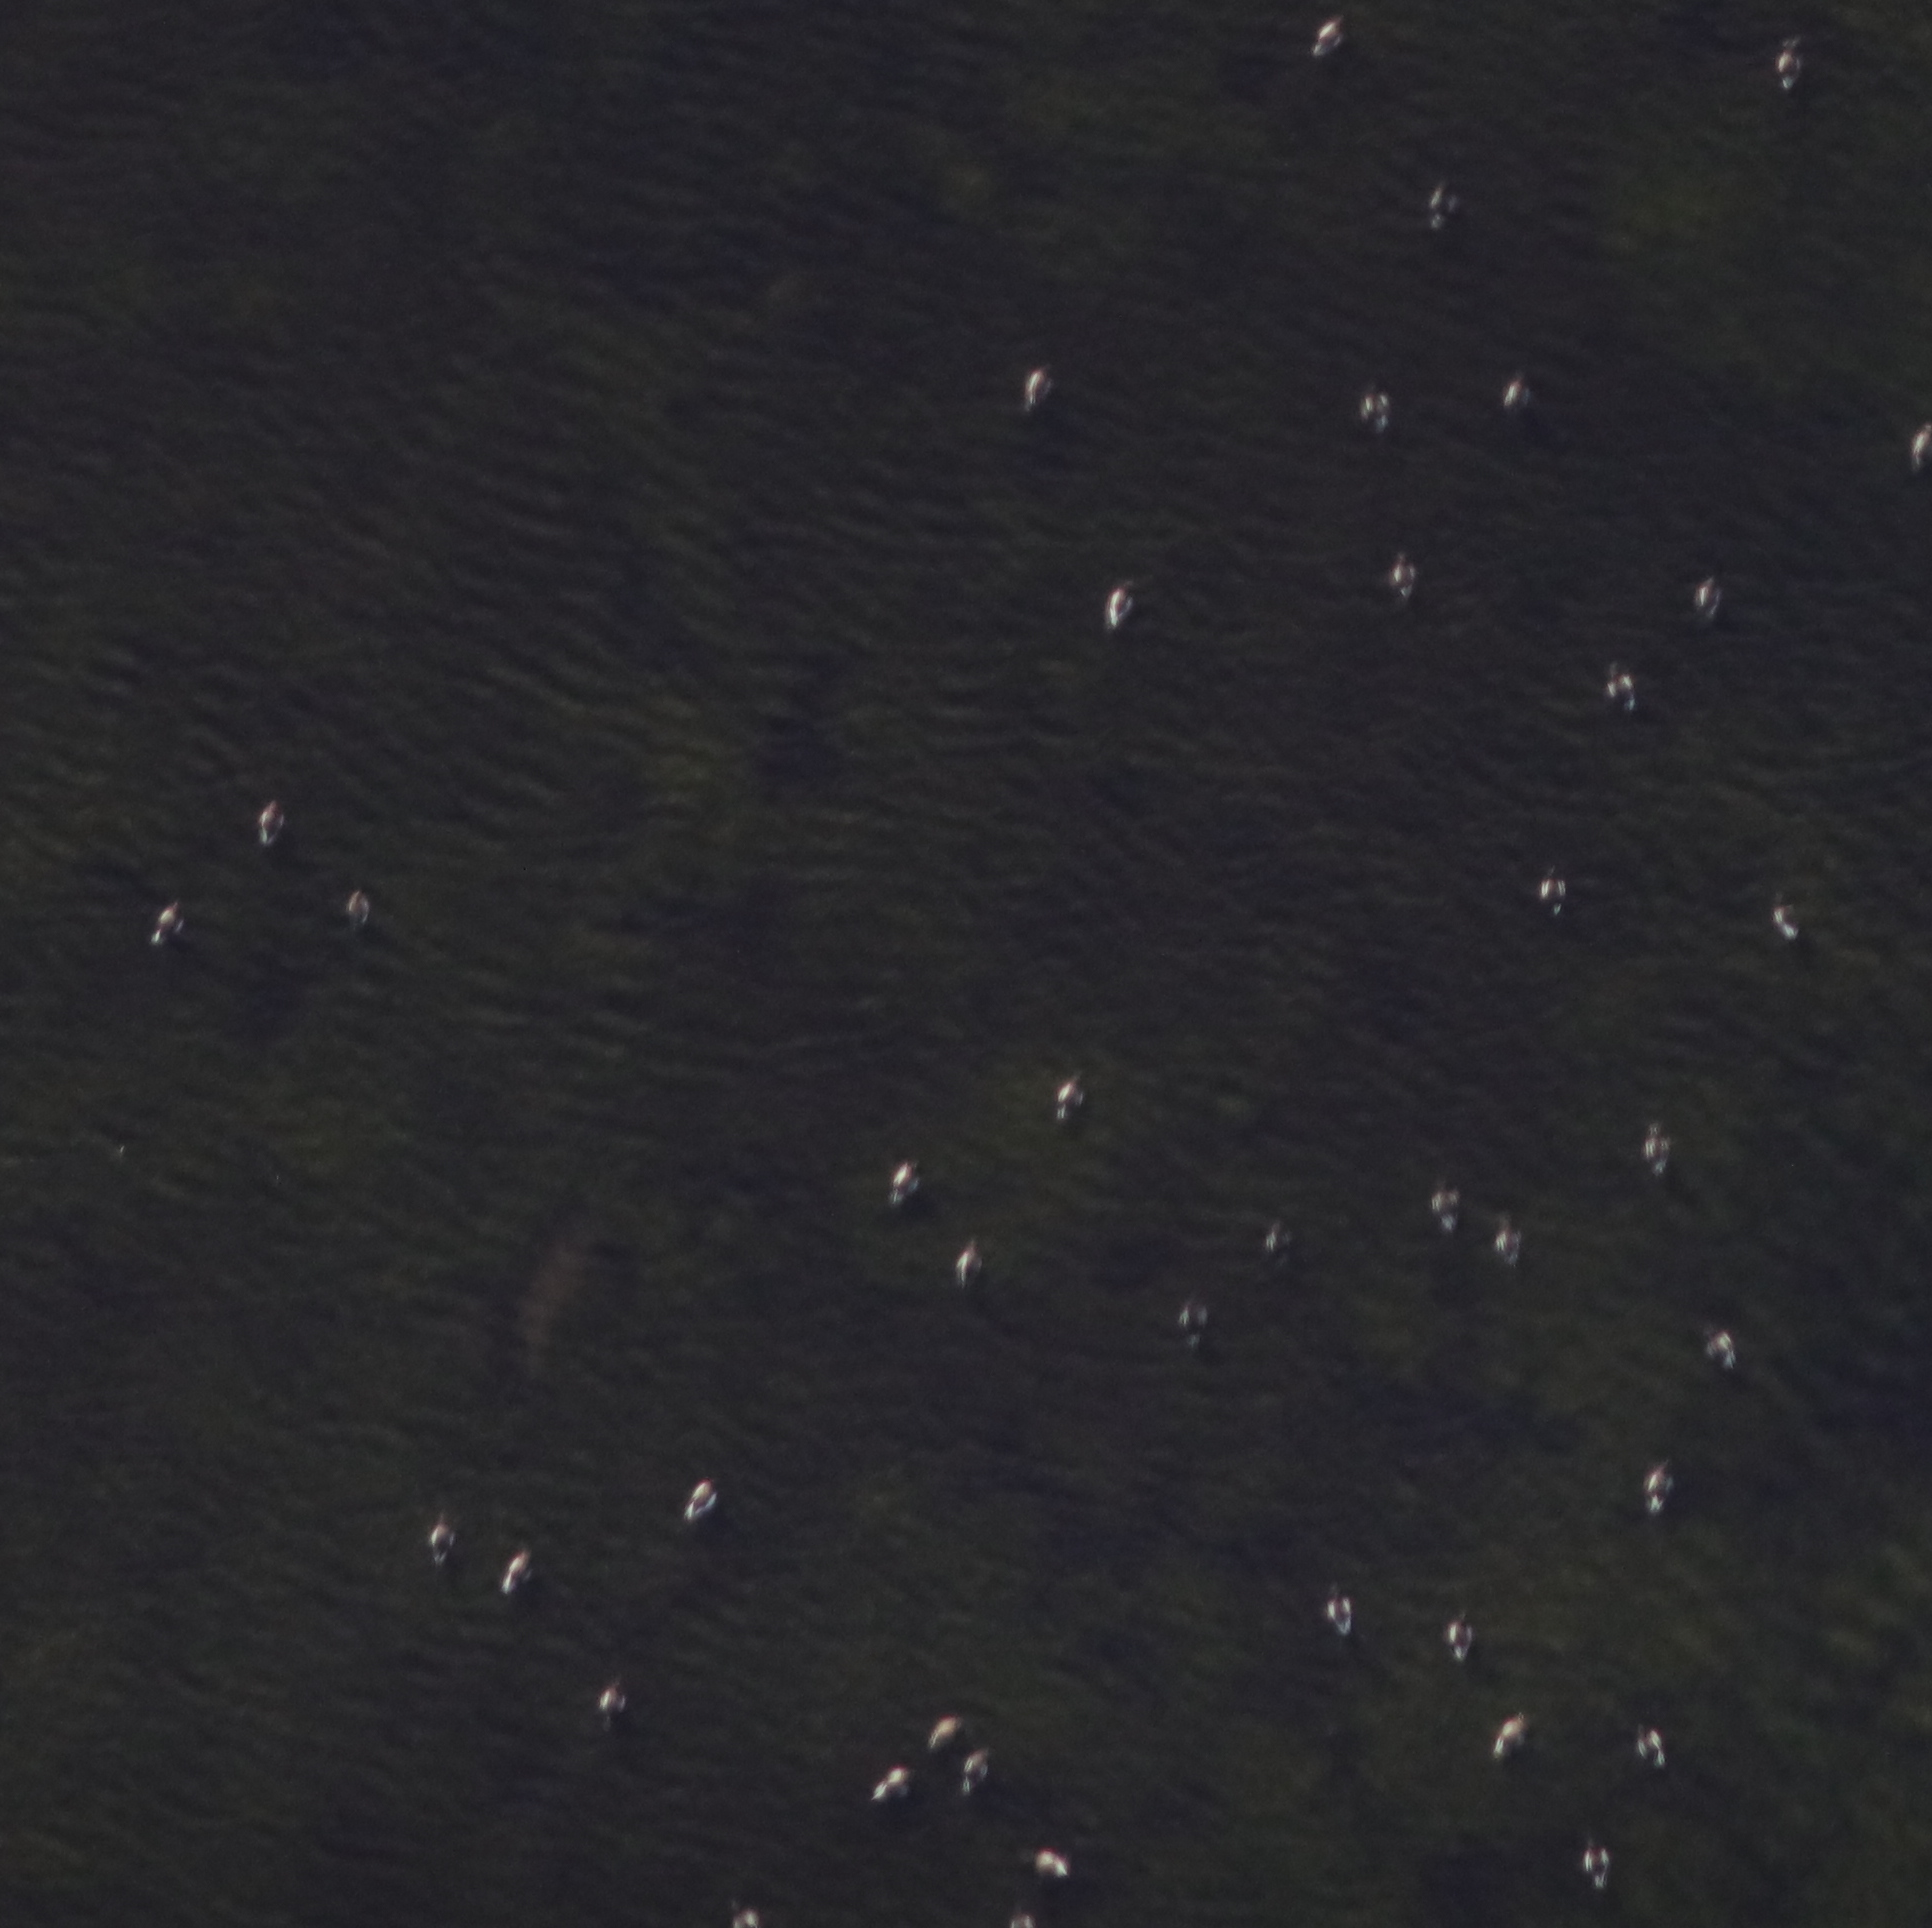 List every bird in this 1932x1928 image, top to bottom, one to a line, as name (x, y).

brant (1325, 31)
brant (1790, 64)
brant (1444, 204)
brant (1029, 383)
brant (1514, 394)
brant (1378, 405)
brant (1918, 435)
brant (1401, 571)
brant (1709, 596)
brant (1118, 604)
brant (1620, 687)
brant (272, 820)
brant (1552, 892)
brant (358, 908)
brant (1787, 918)
brant (168, 924)
brant (1070, 1097)
brant (1657, 1143)
brant (905, 1184)
brant (1450, 1206)
brant (1281, 1234)
brant (1508, 1239)
brant (970, 1263)
brant (1191, 1316)
brant (1727, 1355)
brant (1660, 1488)
brant (700, 1500)
brant (445, 1539)
brant (519, 1574)
brant (1339, 1612)
brant (1460, 1638)
brant (612, 1704)
brant (948, 1728)
brant (1508, 1736)
brant (1650, 1745)
brant (973, 1775)
brant (890, 1781)
brant (1047, 1860)
brant (1595, 1863)